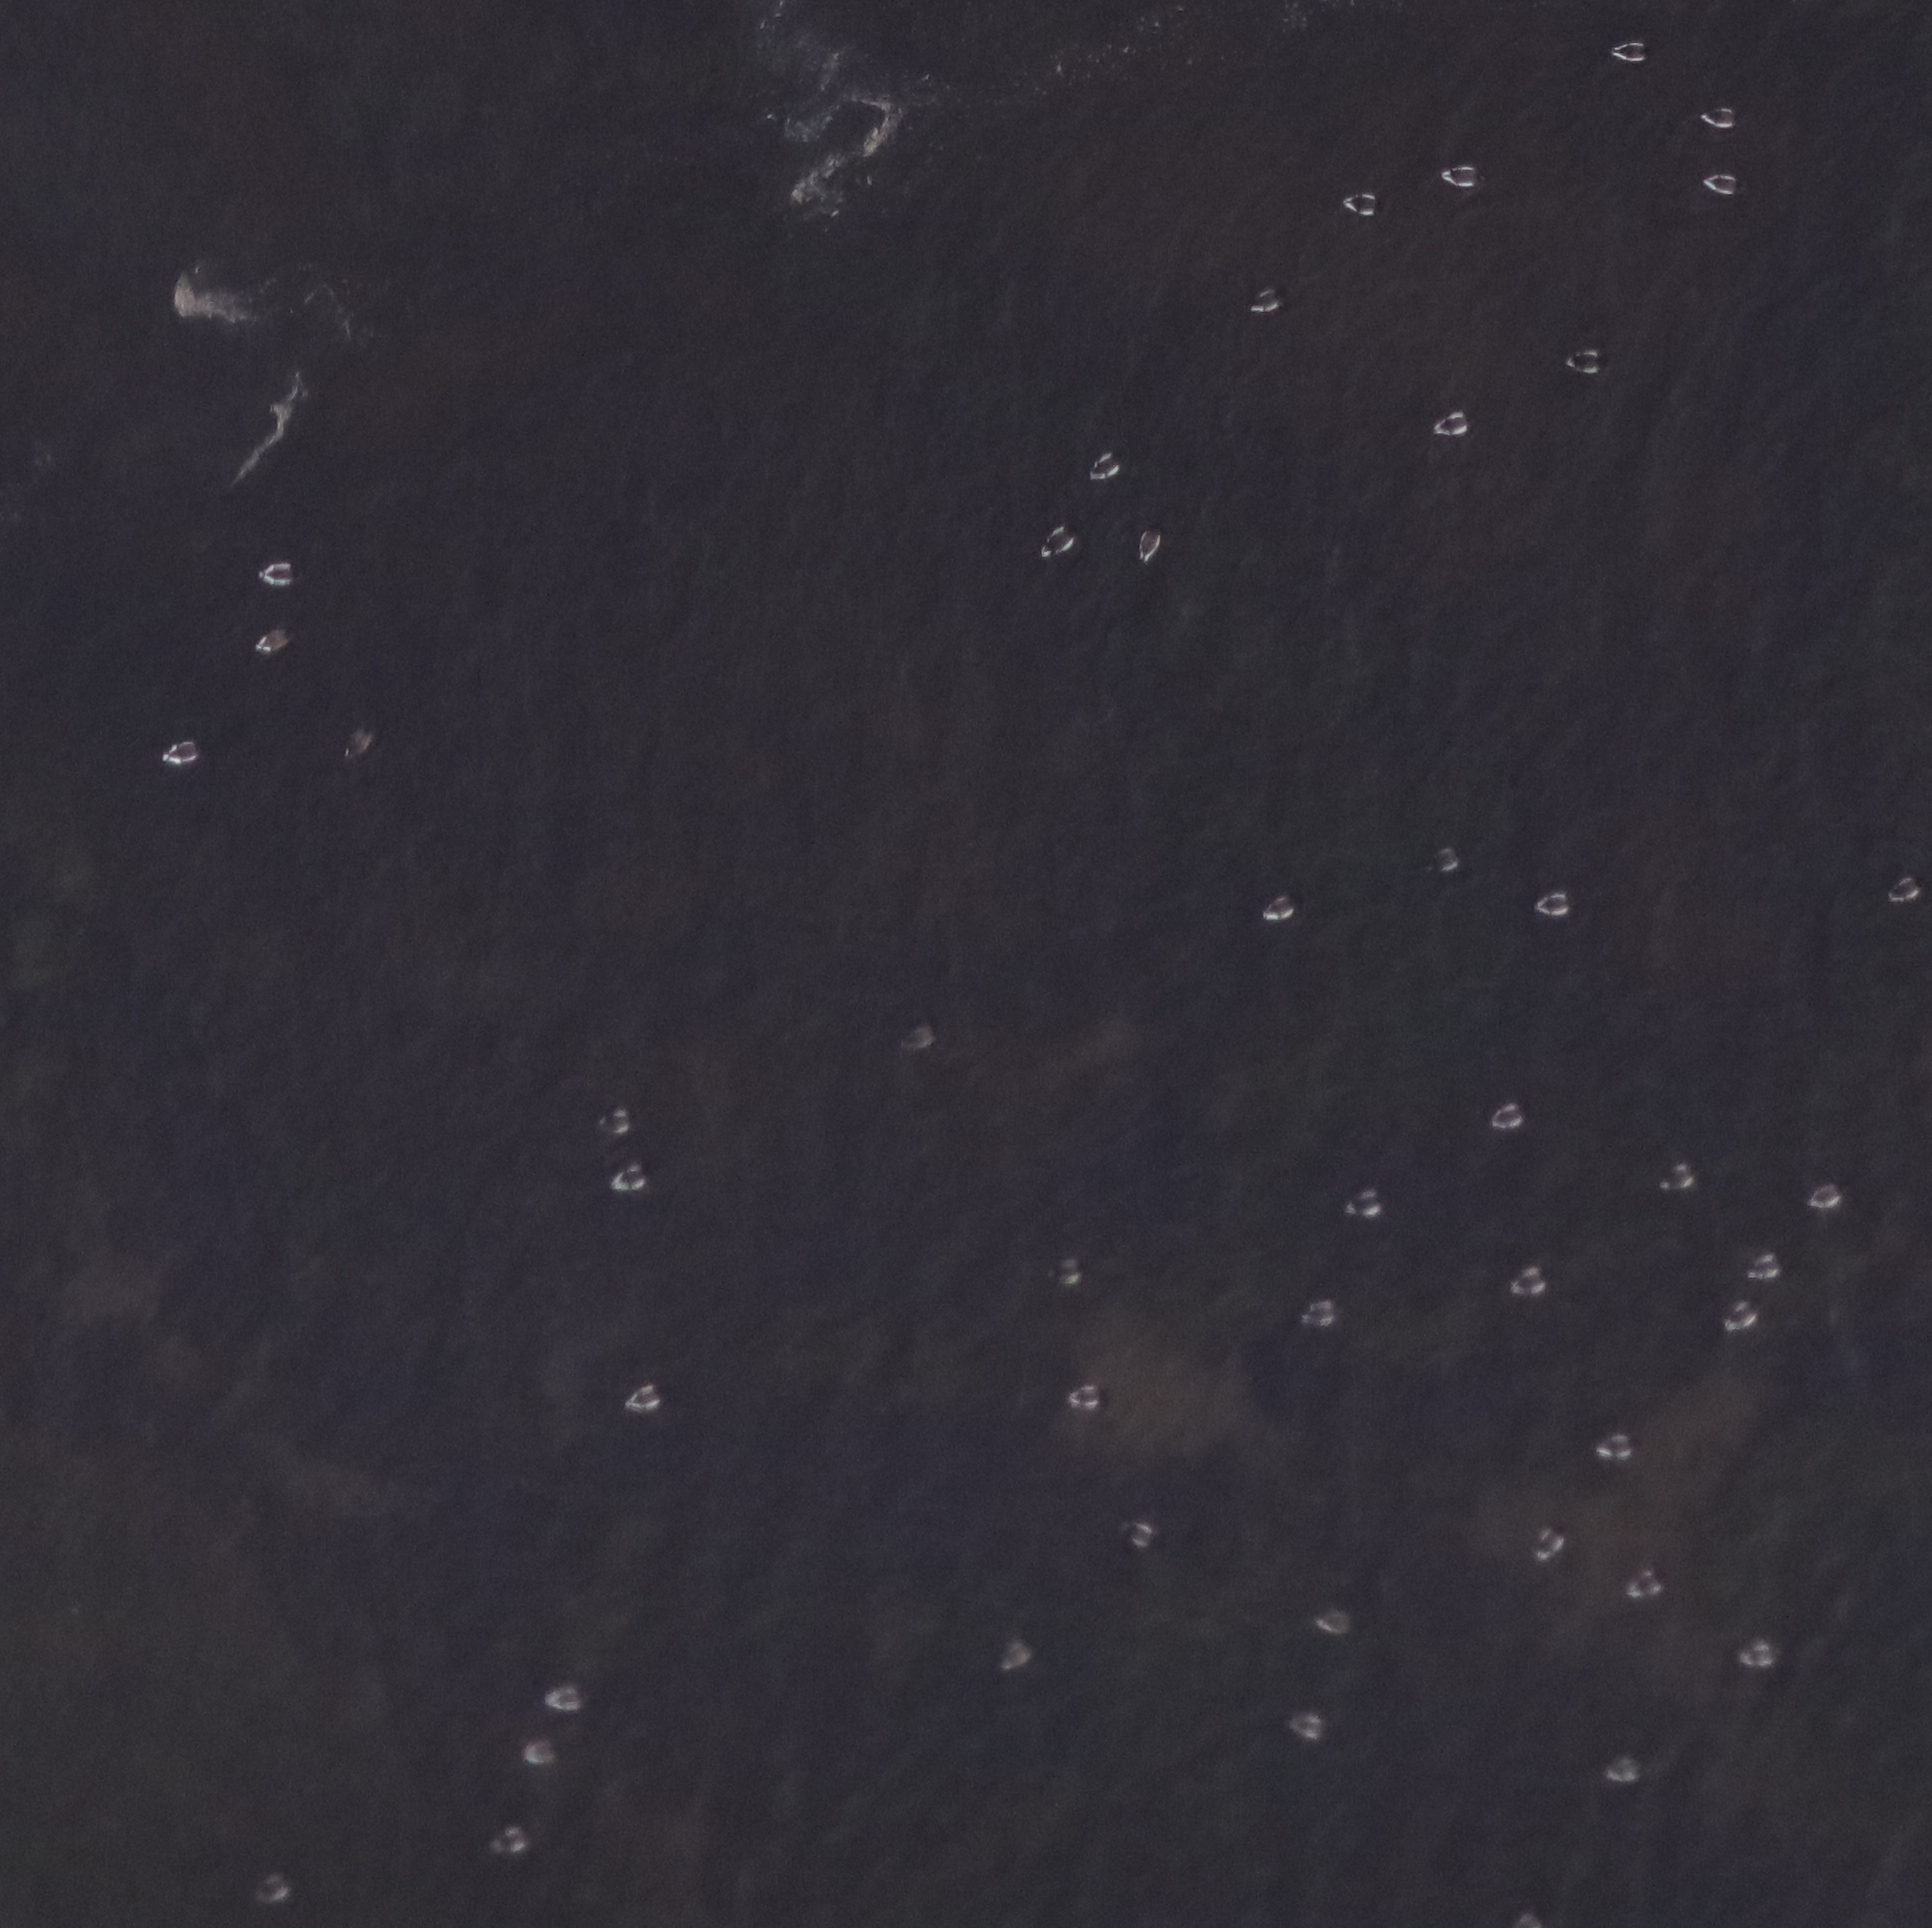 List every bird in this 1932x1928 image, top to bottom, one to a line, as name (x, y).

brant (1633, 52)
brant (1720, 120)
brant (1464, 177)
brant (1724, 185)
brant (1364, 205)
brant (1268, 302)
brant (1587, 362)
brant (1452, 425)
brant (1106, 465)
brant (1060, 541)
brant (1148, 546)
brant (281, 575)
brant (276, 641)
brant (361, 741)
brant (185, 753)
brant (1445, 863)
brant (1905, 888)
brant (1556, 902)
brant (1279, 908)
brant (921, 1038)
brant (1506, 1115)
brant (618, 1120)
brant (1677, 1176)
brant (633, 1177)
brant (1826, 1197)
brant (1364, 1202)
brant (1767, 1263)
brant (1068, 1272)
brant (1529, 1281)
brant (1742, 1315)
brant (1323, 1316)
brant (647, 1396)
brant (1087, 1396)
brant (1615, 1447)
brant (1138, 1534)
brant (1550, 1543)
brant (1644, 1582)
brant (1334, 1620)
brant (1759, 1655)
brant (1021, 1656)
brant (565, 1697)
brant (1305, 1727)
brant (544, 1754)
brant (1623, 1770)
brant (504, 1842)
brant (274, 1888)
brant (1530, 1925)